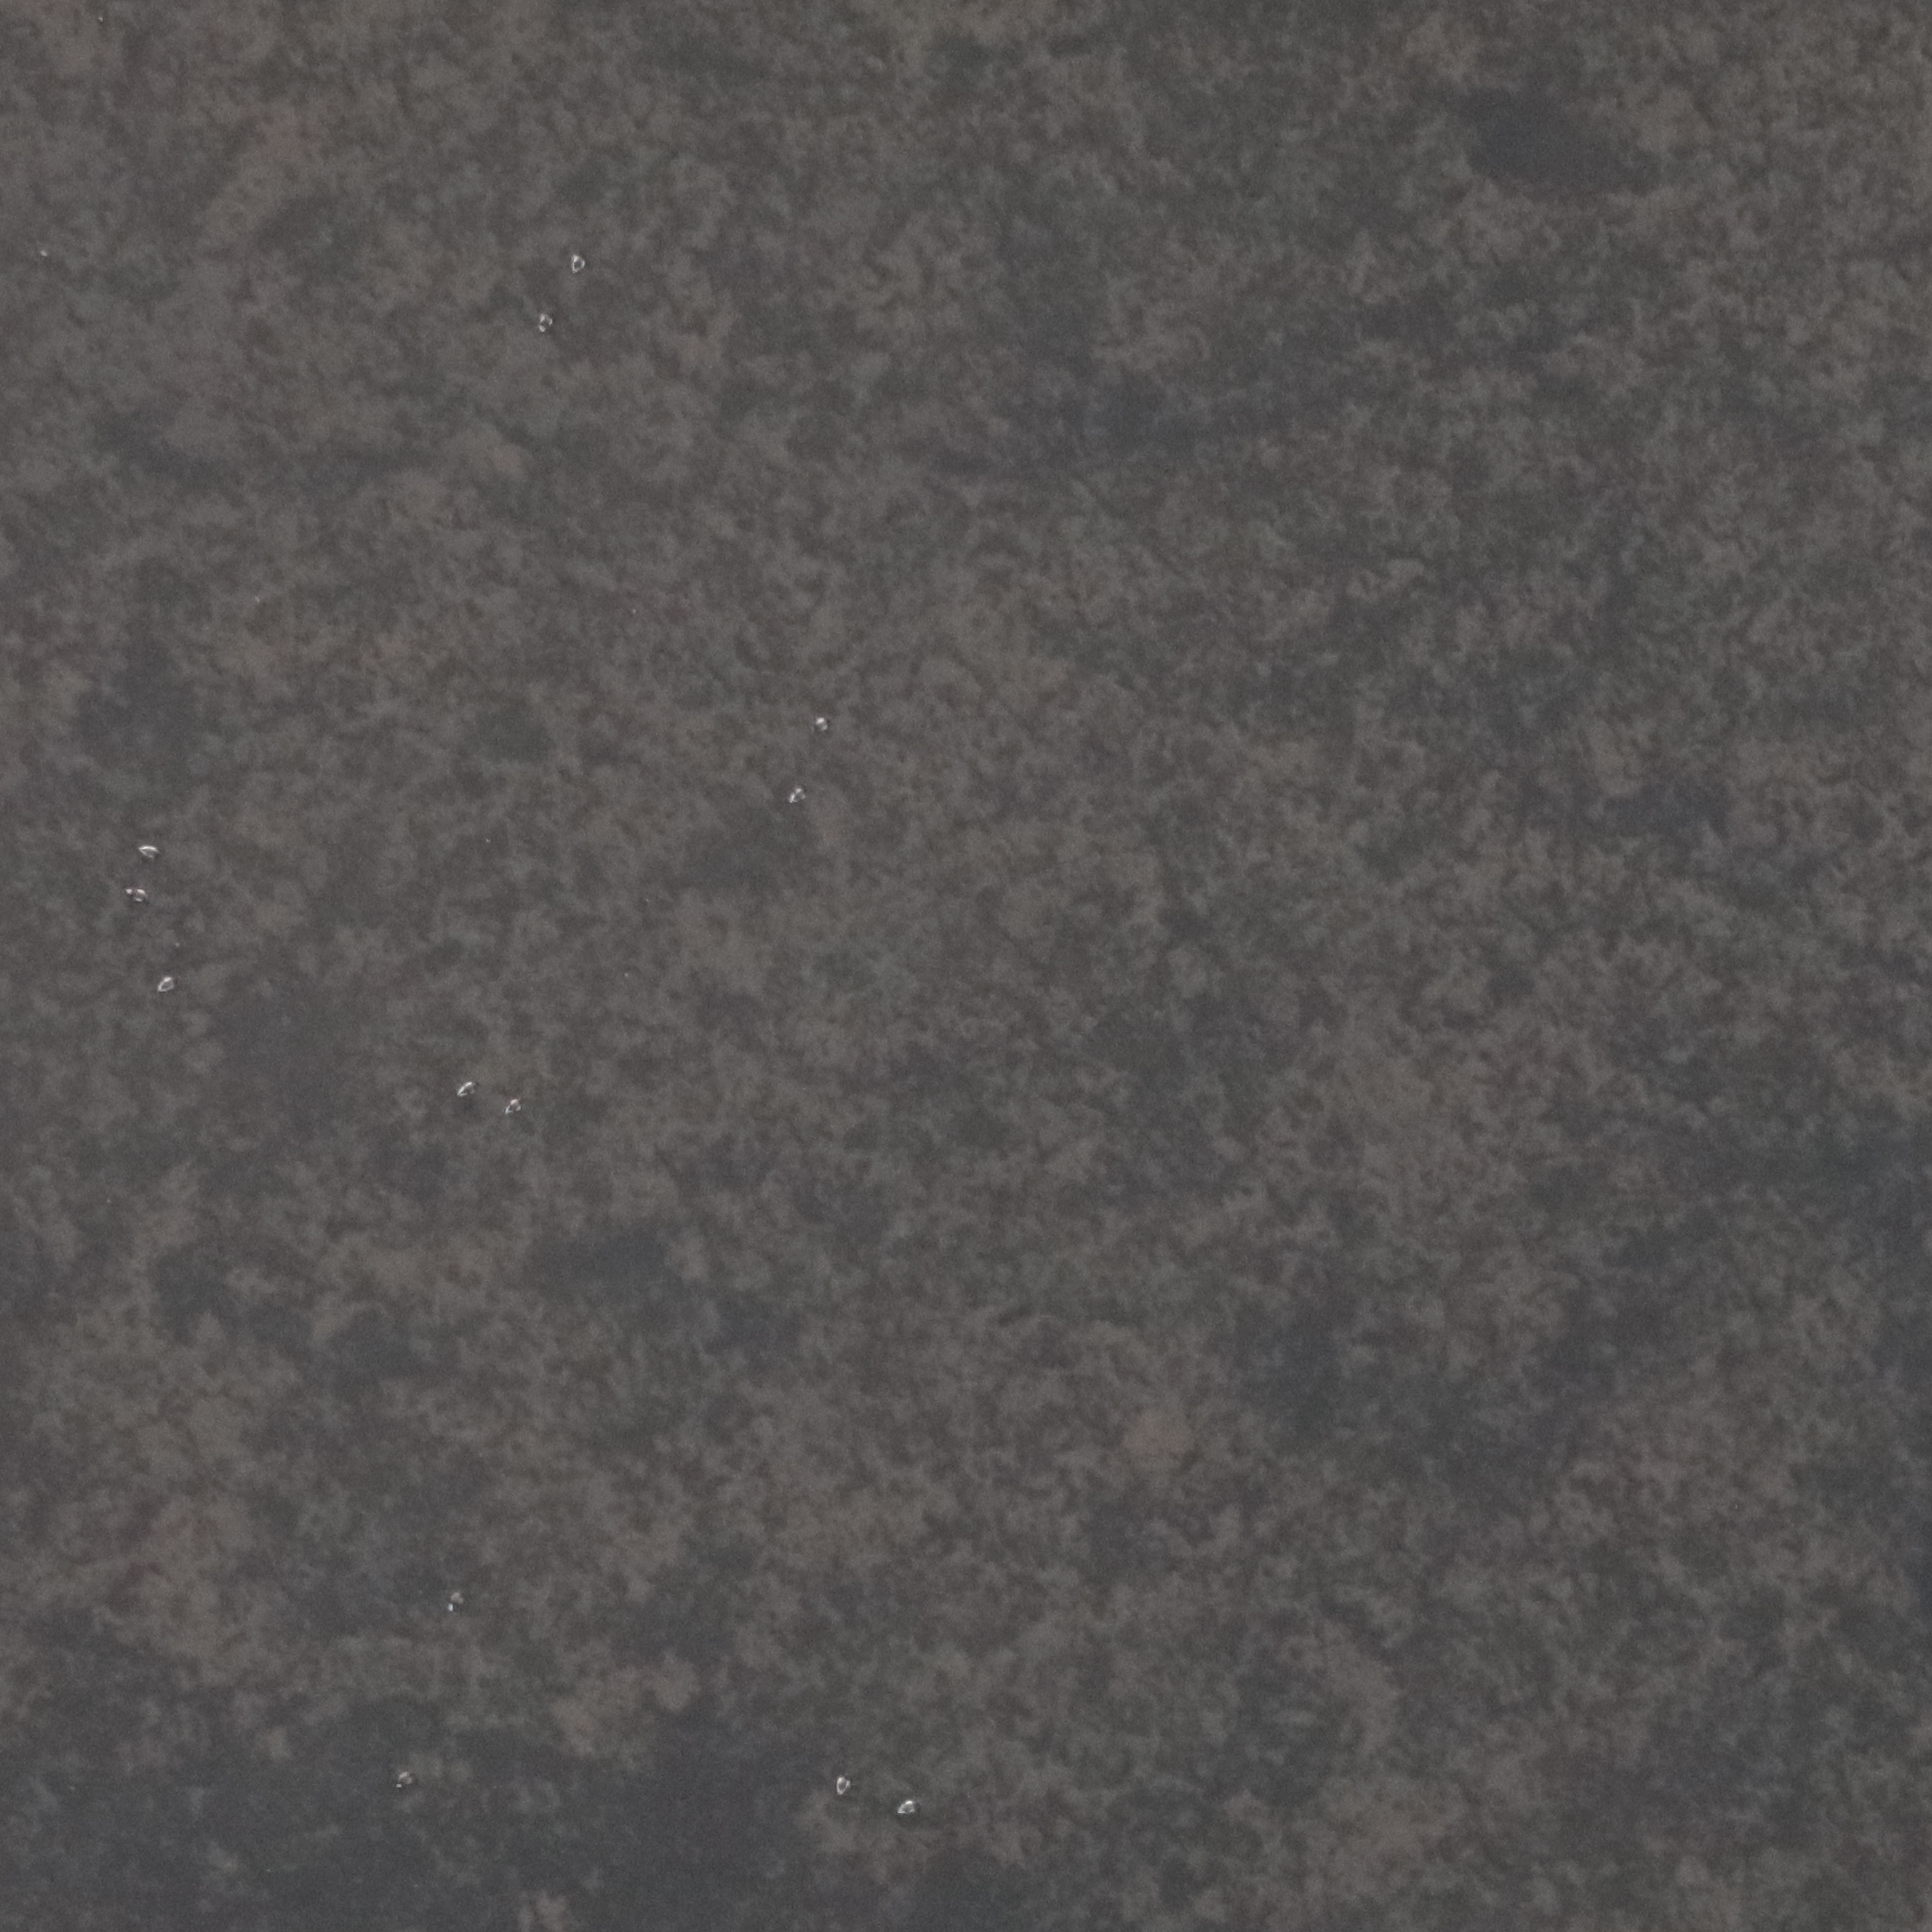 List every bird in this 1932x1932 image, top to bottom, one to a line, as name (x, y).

brant (577, 261)
brant (541, 325)
brant (822, 724)
brant (799, 794)
brant (153, 853)
brant (136, 896)
brant (167, 985)
brant (465, 1088)
brant (515, 1106)
brant (455, 1602)
brant (405, 1781)
brant (844, 1784)
brant (911, 1808)